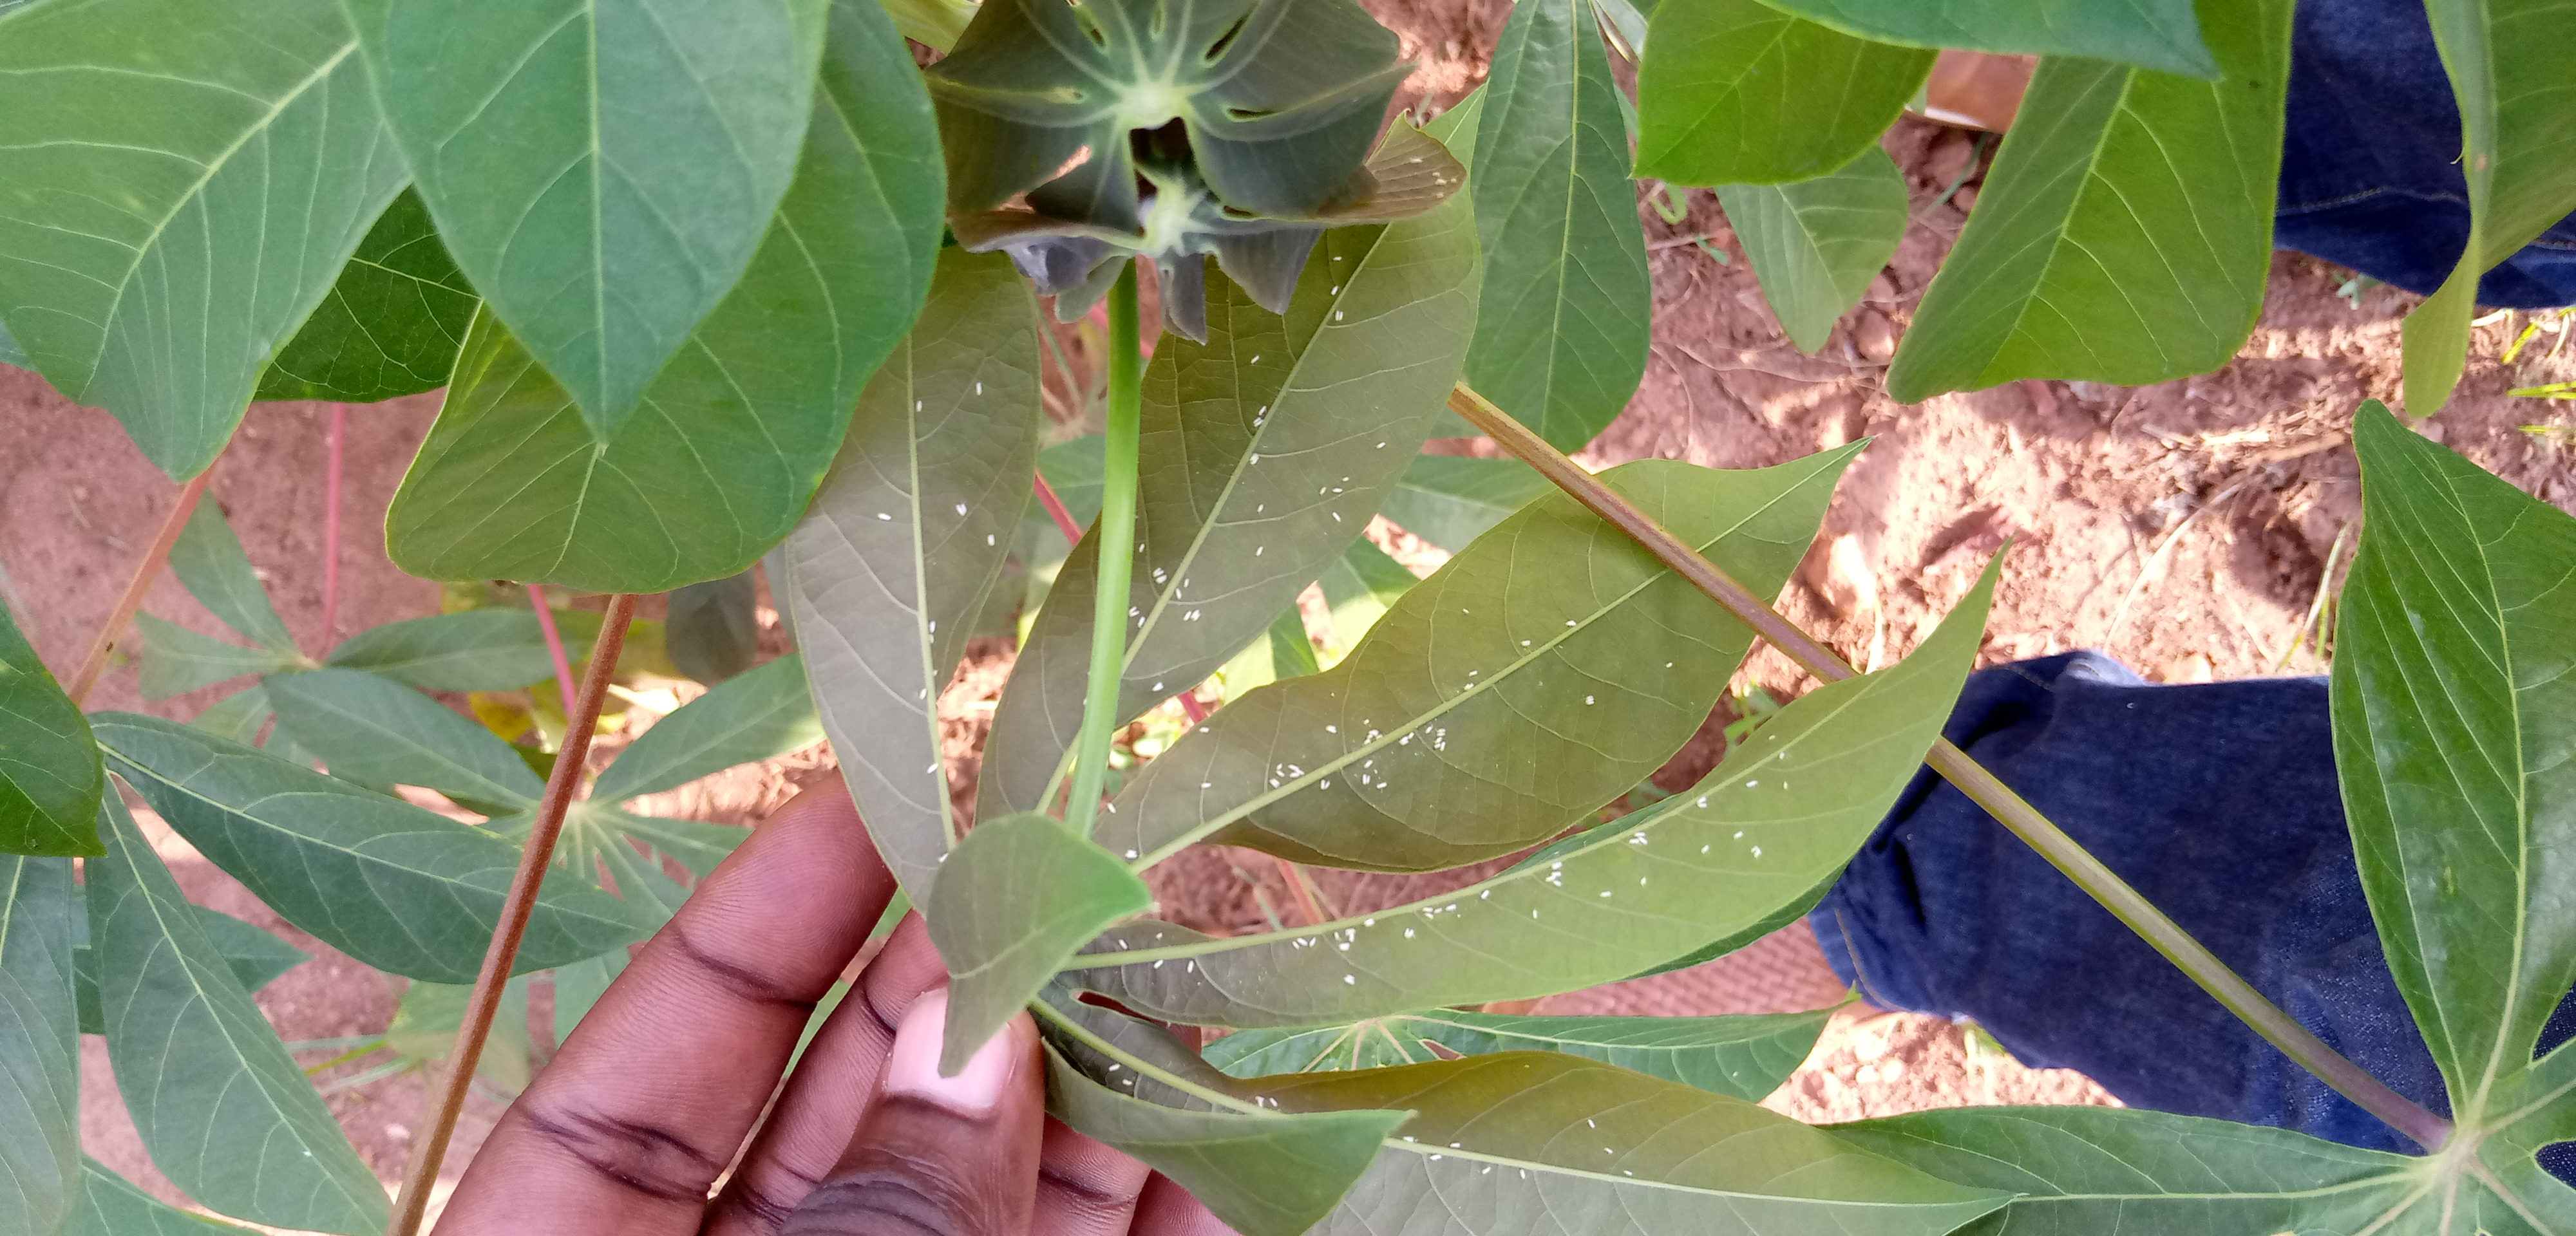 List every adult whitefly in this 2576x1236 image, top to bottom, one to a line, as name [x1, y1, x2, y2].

whitefly [1331, 253, 1343, 263]
whitefly [1329, 283, 1343, 298]
whitefly [1334, 303, 1339, 326]
whitefly [1332, 309, 1347, 324]
whitefly [1248, 353, 1261, 369]
whitefly [974, 380, 986, 399]
whitefly [913, 397, 925, 417]
whitefly [1258, 404, 1269, 420]
whitefly [1253, 415, 1263, 424]
whitefly [1252, 418, 1266, 430]
whitefly [1375, 440, 1388, 452]
whitefly [1341, 474, 1350, 485]
whitefly [1317, 483, 1331, 499]
whitefly [1331, 486, 1348, 497]
whitefly [961, 501, 971, 516]
whitefly [954, 503, 965, 518]
whitefly [1253, 503, 1267, 517]
whitefly [1330, 509, 1344, 525]
whitefly [875, 510, 894, 527]
whitefly [987, 532, 998, 550]
whitefly [1136, 540, 1147, 556]
whitefly [1254, 544, 1267, 559]
whitefly [1151, 565, 1165, 578]
whitefly [1154, 574, 1169, 587]
whitefly [1181, 574, 1195, 594]
whitefly [1173, 584, 1185, 603]
whitefly [1129, 605, 1138, 619]
whitefly [1191, 606, 1202, 624]
whitefly [1189, 606, 1205, 624]
whitefly [1129, 608, 1142, 619]
whitefly [1181, 608, 1193, 623]
whitefly [1136, 613, 1147, 630]
whitefly [928, 617, 938, 636]
whitefly [1564, 619, 1581, 630]
whitefly [1518, 637, 1533, 650]
whitefly [1663, 659, 1677, 672]
whitefly [1466, 668, 1480, 679]
whitefly [1150, 678, 1167, 694]
whitefly [1461, 680, 1481, 695]
whitefly [1460, 681, 1475, 697]
whitefly [916, 686, 932, 703]
whitefly [1580, 689, 1599, 709]
whitefly [1583, 691, 1598, 713]
whitefly [1323, 722, 1341, 741]
whitefly [1324, 723, 1341, 738]
whitefly [1196, 724, 1212, 737]
whitefly [1423, 724, 1434, 735]
whitefly [1434, 725, 1448, 738]
whitefly [1435, 726, 1451, 739]
whitefly [1407, 731, 1416, 740]
whitefly [1767, 733, 1780, 745]
whitefly [1398, 736, 1416, 750]
whitefly [1399, 737, 1414, 751]
whitefly [1432, 737, 1444, 747]
whitefly [1361, 738, 1372, 747]
whitefly [1439, 738, 1447, 754]
whitefly [1432, 743, 1445, 751]
whitefly [1776, 749, 1786, 761]
whitefly [1362, 758, 1376, 772]
whitefly [925, 761, 940, 778]
whitefly [1288, 763, 1300, 771]
whitefly [1296, 767, 1308, 778]
whitefly [1274, 768, 1288, 778]
whitefly [1287, 771, 1300, 780]
whitefly [1360, 772, 1376, 794]
whitefly [1361, 774, 1374, 789]
whitefly [1267, 774, 1282, 791]
whitefly [1269, 775, 1282, 792]
whitefly [1316, 775, 1338, 797]
whitefly [1741, 777, 1760, 791]
whitefly [1781, 778, 1795, 793]
whitefly [1197, 778, 1217, 792]
whitefly [1374, 780, 1390, 792]
whitefly [1694, 796, 1710, 803]
whitefly [1104, 798, 1122, 817]
whitefly [1694, 802, 1713, 811]
whitefly [1731, 828, 1747, 841]
whitefly [1631, 829, 1648, 838]
whitefly [1639, 835, 1651, 850]
whitefly [1627, 836, 1639, 850]
whitefly [1699, 841, 1712, 857]
whitefly [1748, 843, 1761, 857]
whitefly [1122, 845, 1144, 865]
whitefly [1752, 846, 1765, 861]
whitefly [1549, 862, 1567, 874]
whitefly [1548, 870, 1566, 880]
whitefly [1638, 874, 1651, 890]
whitefly [1543, 875, 1557, 883]
whitefly [1550, 878, 1565, 890]
whitefly [1479, 888, 1493, 903]
whitefly [1599, 888, 1615, 902]
whitefly [1444, 902, 1459, 915]
whitefly [1422, 906, 1435, 913]
whitefly [1433, 906, 1444, 918]
whitefly [1529, 908, 1544, 924]
whitefly [1422, 911, 1435, 922]
whitefly [1361, 917, 1379, 930]
whitefly [1401, 924, 1417, 943]
whitefly [1399, 926, 1421, 944]
whitefly [1332, 930, 1342, 942]
whitefly [1308, 933, 1318, 951]
whitefly [1294, 935, 1307, 949]
whitefly [1117, 937, 1130, 952]
whitefly [1290, 939, 1301, 952]
whitefly [1337, 940, 1353, 956]
whitefly [1335, 942, 1353, 958]
whitefly [1151, 956, 1165, 973]
whitefly [1184, 958, 1198, 977]
whitefly [1341, 971, 1364, 988]
whitefly [1107, 1062, 1125, 1074]
whitefly [1119, 1077, 1139, 1089]
whitefly [1253, 1094, 1266, 1101]
whitefly [1268, 1095, 1282, 1109]
whitefly [1256, 1099, 1264, 1109]
whitefly [1586, 1116, 1597, 1129]
whitefly [1401, 1134, 1419, 1147]
whitefly [1447, 1139, 1464, 1151]
whitefly [1601, 1146, 1620, 1157]
whitefly [1426, 1152, 1444, 1163]
whitefly [1477, 1163, 1494, 1177]
whitefly [1517, 1165, 1529, 1181]
whitefly [1622, 1168, 1636, 1180]